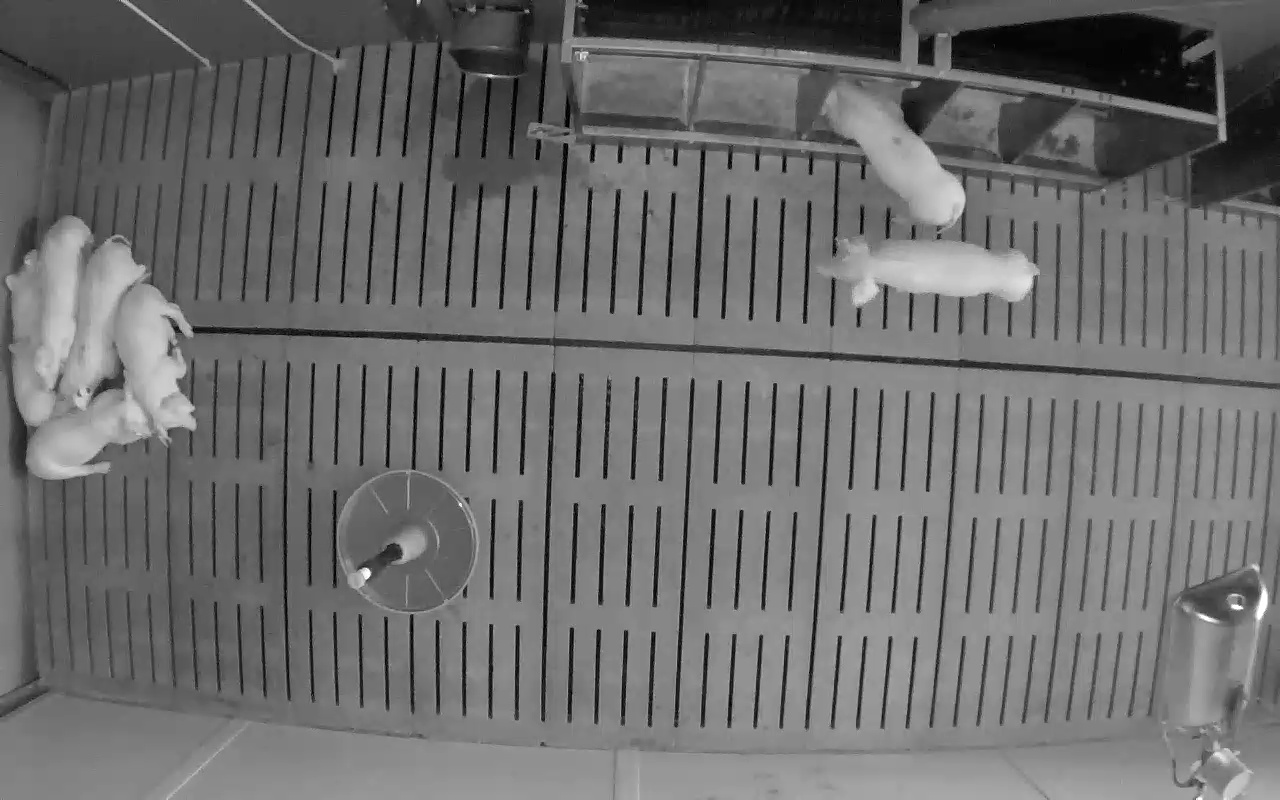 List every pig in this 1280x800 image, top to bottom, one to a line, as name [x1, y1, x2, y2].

pig [819, 76, 968, 233]
pig [7, 214, 96, 392]
pig [50, 232, 148, 420]
pig [815, 233, 1041, 310]
pig [5, 248, 55, 431]
pig [115, 270, 196, 447]
pig [25, 368, 155, 481]